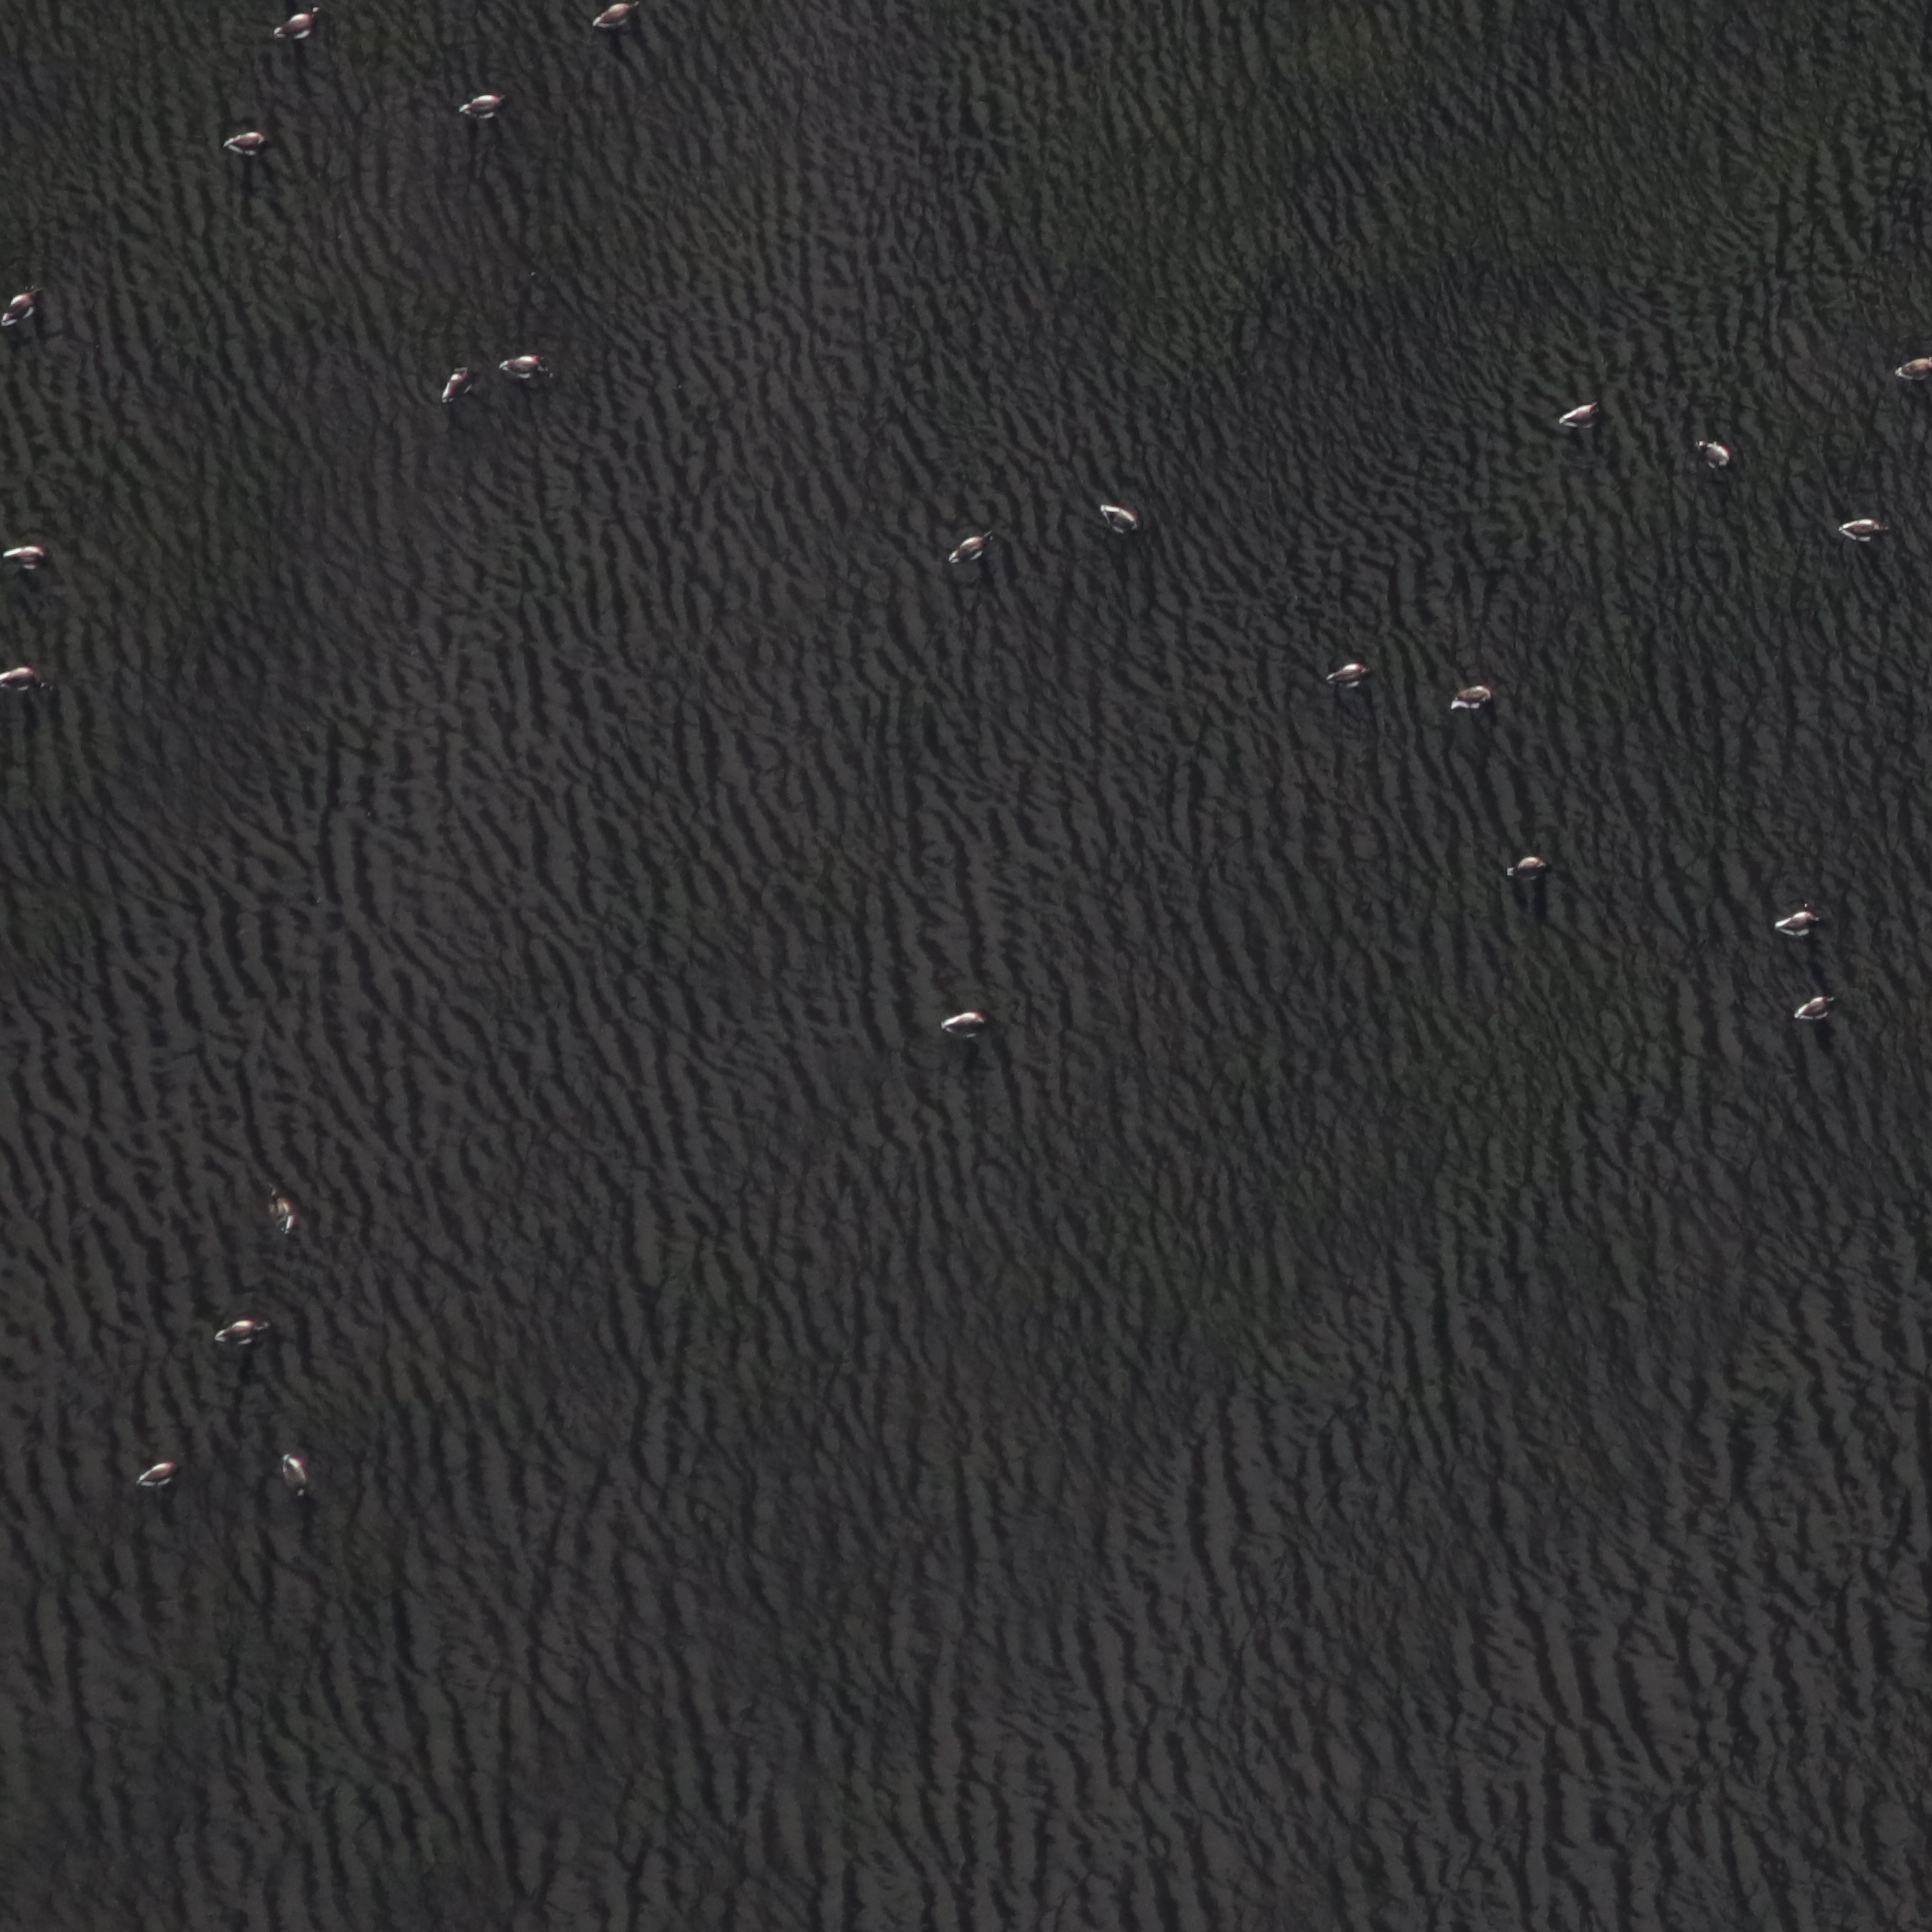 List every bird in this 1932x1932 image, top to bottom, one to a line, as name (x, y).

brant (616, 15)
brant (297, 25)
brant (479, 106)
brant (245, 143)
brant (23, 308)
brant (522, 367)
brant (1915, 369)
brant (457, 384)
brant (1577, 414)
brant (1712, 454)
brant (1119, 519)
brant (1860, 531)
brant (969, 550)
brant (19, 558)
brant (1345, 676)
brant (19, 679)
brant (1471, 696)
brant (1523, 866)
brant (1797, 923)
brant (1815, 1007)
brant (967, 1025)
brant (281, 1209)
brant (239, 1333)
brant (158, 1476)
brant (294, 1480)